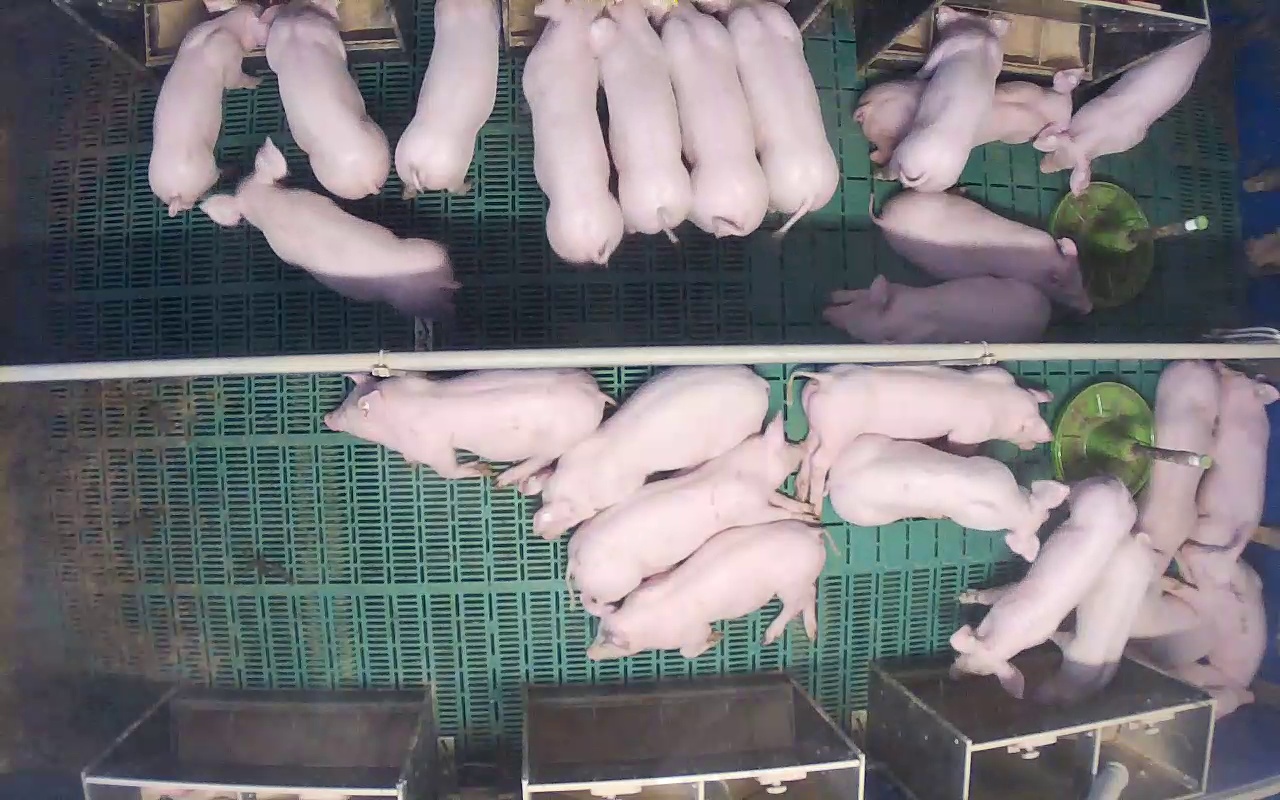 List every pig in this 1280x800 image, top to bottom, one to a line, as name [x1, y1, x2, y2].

pig [258, 0, 392, 202]
pig [396, 0, 505, 202]
pig [523, 0, 626, 270]
pig [597, 0, 693, 246]
pig [652, 0, 769, 239]
pig [718, 0, 839, 242]
pig [148, 2, 271, 219]
pig [874, 5, 1013, 194]
pig [1032, 30, 1213, 198]
pig [855, 69, 1087, 165]
pig [198, 135, 464, 319]
pig [866, 191, 1094, 317]
pig [823, 273, 1052, 343]
pig [1186, 358, 1278, 548]
pig [1131, 360, 1222, 577]
pig [515, 364, 771, 542]
pig [783, 364, 1056, 518]
pig [324, 366, 616, 487]
pig [563, 410, 823, 611]
pig [827, 431, 1072, 567]
pig [948, 475, 1137, 700]
pig [582, 519, 843, 664]
pig [1162, 524, 1269, 689]
pig [1029, 532, 1157, 707]
pig [1128, 563, 1215, 669]
pig [1123, 645, 1256, 723]